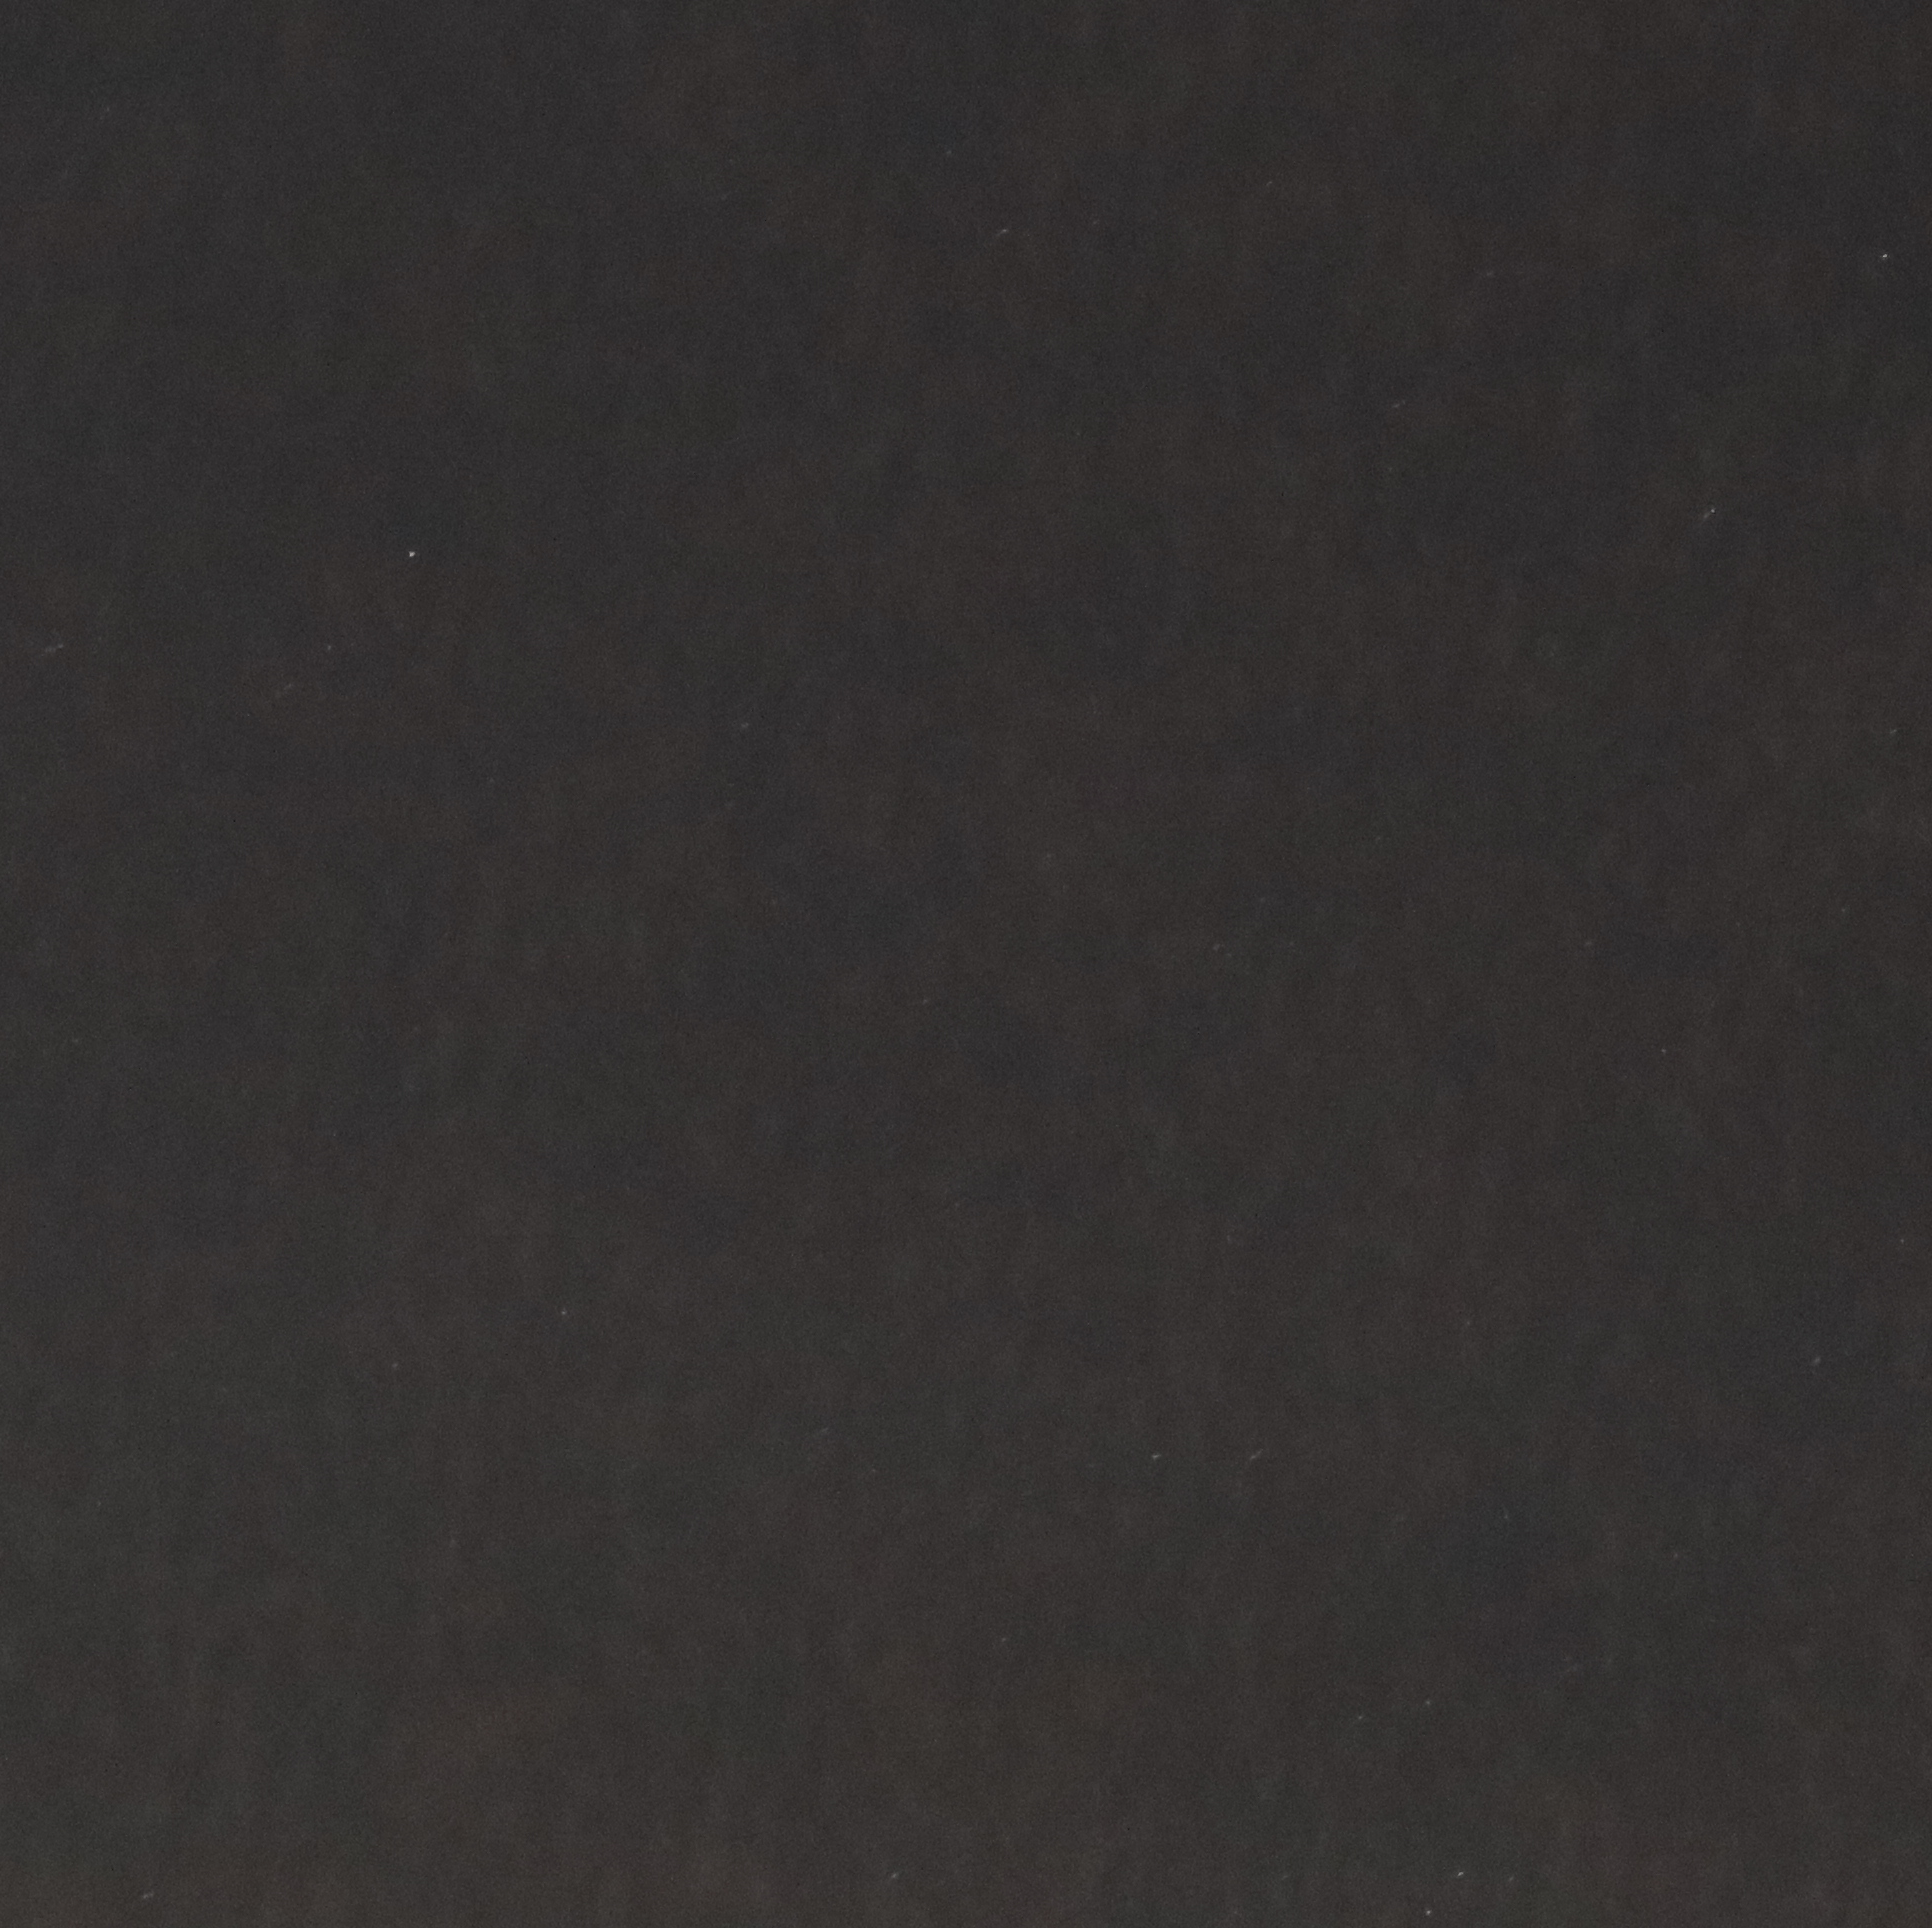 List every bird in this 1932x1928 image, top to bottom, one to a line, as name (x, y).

None